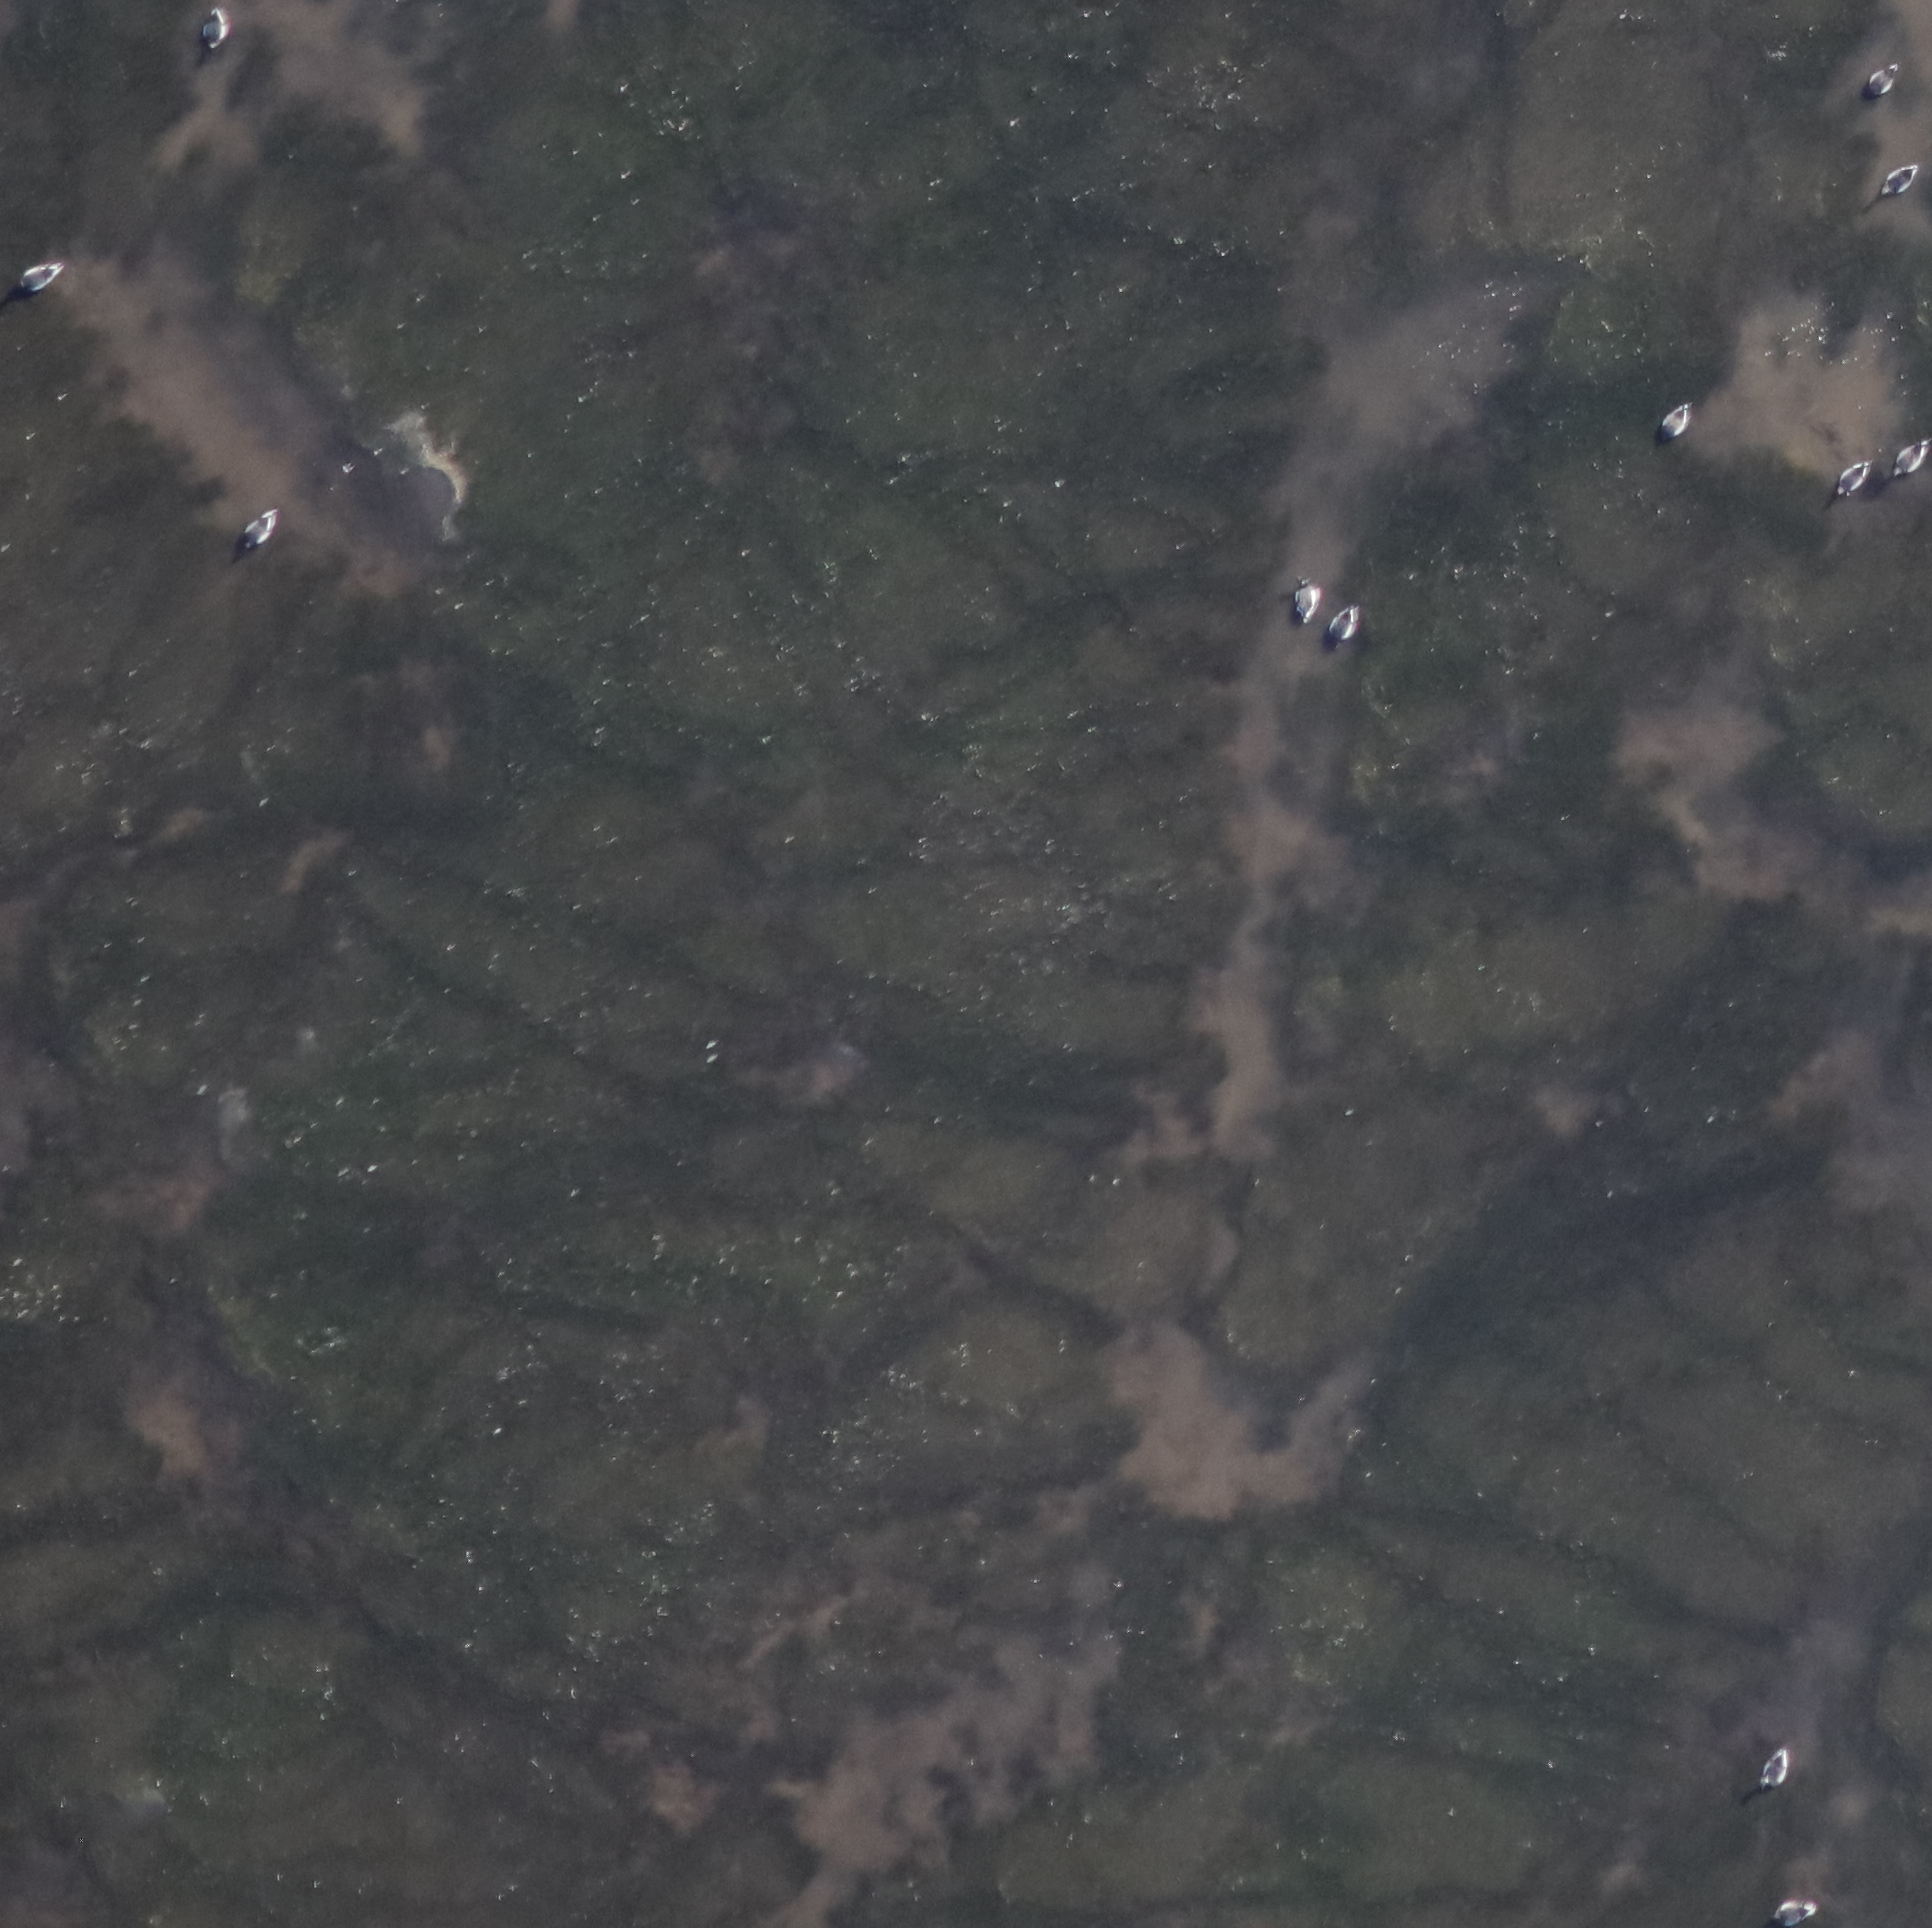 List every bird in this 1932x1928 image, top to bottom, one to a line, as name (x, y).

brant (217, 31)
brant (1880, 82)
brant (1898, 181)
brant (39, 275)
brant (1675, 421)
brant (1908, 458)
brant (1850, 478)
brant (257, 531)
brant (1311, 602)
brant (1342, 628)
brant (1773, 1770)
brant (1795, 1914)